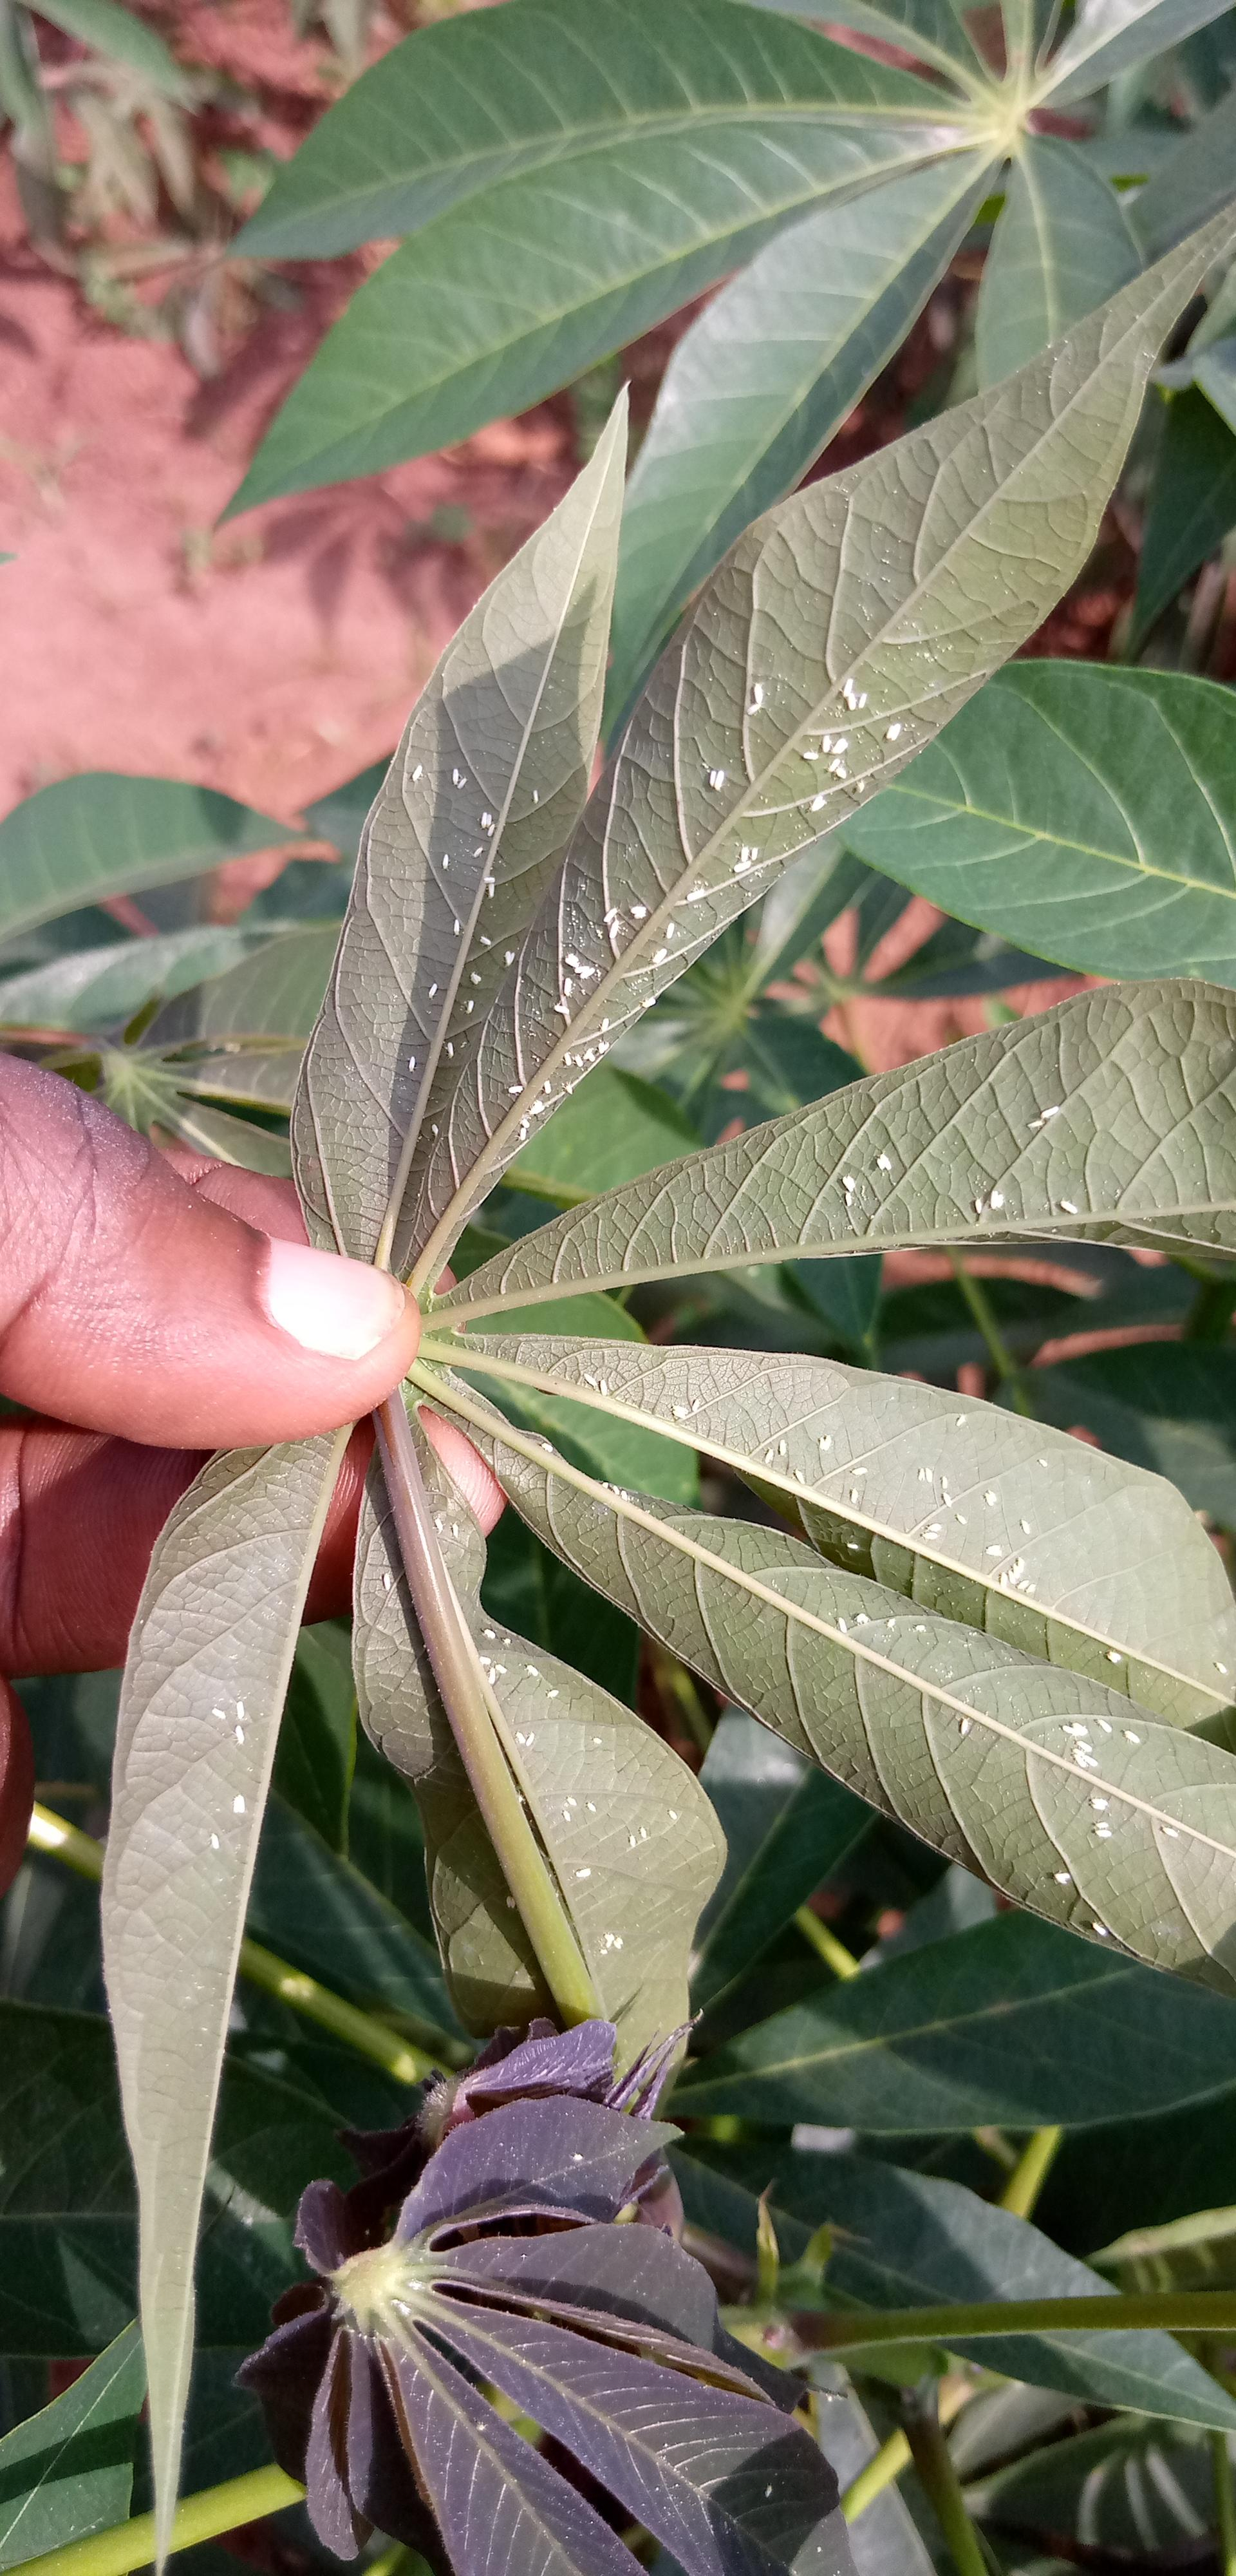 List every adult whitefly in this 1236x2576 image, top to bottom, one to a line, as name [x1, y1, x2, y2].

whitefly [841, 677, 854, 697]
whitefly [753, 682, 764, 704]
whitefly [857, 691, 868, 709]
whitefly [847, 692, 857, 711]
whitefly [746, 703, 763, 717]
whitefly [892, 723, 901, 741]
whitefly [885, 724, 894, 739]
whitefly [821, 734, 831, 755]
whitefly [832, 737, 846, 756]
whitefly [838, 742, 848, 755]
whitefly [801, 750, 819, 761]
whitefly [828, 758, 841, 772]
whitefly [409, 762, 425, 782]
whitefly [836, 766, 847, 780]
whitefly [451, 767, 459, 786]
whitefly [708, 769, 717, 788]
whitefly [714, 769, 726, 792]
whitefly [455, 776, 468, 791]
whitefly [855, 780, 868, 794]
whitefly [531, 789, 541, 806]
whitefly [812, 794, 825, 809]
whitefly [812, 799, 827, 813]
whitefly [480, 811, 488, 829]
whitefly [486, 813, 492, 829]
whitefly [486, 822, 496, 838]
whitefly [740, 845, 749, 862]
whitefly [473, 846, 483, 860]
whitefly [751, 846, 760, 862]
whitefly [441, 853, 451, 871]
whitefly [732, 860, 753, 874]
whitefly [482, 874, 497, 884]
whitefly [487, 883, 499, 900]
whitefly [686, 887, 707, 903]
whitefly [603, 905, 619, 923]
whitefly [629, 905, 648, 914]
whitefly [633, 913, 648, 920]
whitefly [452, 917, 461, 937]
whitefly [608, 918, 621, 940]
whitefly [663, 922, 677, 940]
whitefly [478, 935, 492, 947]
whitefly [651, 948, 669, 965]
whitefly [503, 949, 516, 969]
whitefly [568, 952, 580, 962]
whitefly [564, 957, 579, 968]
whitefly [574, 965, 590, 974]
whitefly [579, 967, 596, 980]
whitefly [470, 972, 482, 983]
whitefly [563, 976, 574, 998]
whitefly [470, 976, 478, 986]
whitefly [426, 981, 438, 1001]
whitefly [464, 996, 476, 1018]
whitefly [641, 996, 658, 1009]
whitefly [552, 1002, 572, 1014]
whitefly [599, 1017, 612, 1032]
whitefly [445, 1039, 456, 1059]
whitefly [598, 1041, 604, 1054]
whitefly [604, 1042, 611, 1052]
whitefly [583, 1047, 594, 1060]
whitefly [563, 1051, 573, 1067]
whitefly [588, 1052, 596, 1063]
whitefly [573, 1054, 584, 1068]
whitefly [407, 1056, 418, 1074]
whitefly [543, 1079, 552, 1095]
whitefly [564, 1083, 574, 1097]
whitefly [507, 1084, 525, 1095]
whitefly [530, 1100, 543, 1111]
whitefly [529, 1104, 546, 1115]
whitefly [1040, 1105, 1060, 1119]
whitefly [520, 1117, 530, 1128]
whitefly [1025, 1119, 1045, 1129]
whitefly [430, 1122, 440, 1137]
whitefly [519, 1127, 527, 1142]
whitefly [879, 1153, 893, 1171]
whitefly [876, 1157, 885, 1171]
whitefly [841, 1175, 854, 1191]
whitefly [847, 1175, 856, 1188]
whitefly [989, 1188, 997, 1211]
whitefly [844, 1191, 853, 1207]
whitefly [997, 1193, 1004, 1209]
whitefly [974, 1198, 983, 1216]
whitefly [1058, 1198, 1080, 1215]
whitefly [583, 1371, 598, 1388]
whitefly [599, 1378, 609, 1397]
whitefly [691, 1397, 702, 1412]
whitefly [672, 1405, 689, 1415]
whitefly [671, 1410, 687, 1419]
whitefly [953, 1412, 968, 1427]
whitefly [818, 1435, 825, 1451]
whitefly [825, 1435, 833, 1451]
whitefly [777, 1437, 788, 1457]
whitefly [539, 1441, 555, 1454]
whitefly [763, 1448, 775, 1464]
whitefly [1037, 1457, 1049, 1469]
whitefly [850, 1463, 870, 1476]
whitefly [917, 1465, 926, 1482]
whitefly [925, 1466, 934, 1484]
whitefly [794, 1469, 807, 1484]
whitefly [941, 1474, 949, 1490]
whitefly [601, 1481, 609, 1490]
whitefly [612, 1484, 620, 1496]
whitefly [848, 1485, 860, 1505]
whitefly [621, 1489, 629, 1502]
whitefly [988, 1490, 998, 1502]
whitefly [942, 1491, 954, 1508]
whitefly [984, 1492, 995, 1507]
whitefly [956, 1512, 968, 1526]
whitefly [433, 1515, 445, 1534]
whitefly [1020, 1519, 1032, 1535]
whitefly [451, 1522, 461, 1539]
whitefly [926, 1522, 942, 1531]
whitefly [921, 1531, 939, 1541]
whitefly [844, 1541, 859, 1551]
whitefly [984, 1544, 1001, 1551]
whitefly [984, 1550, 1005, 1558]
whitefly [1018, 1555, 1027, 1575]
whitefly [1013, 1562, 1022, 1579]
whitefly [1007, 1568, 1016, 1585]
whitefly [1000, 1569, 1007, 1589]
whitefly [382, 1571, 392, 1593]
whitefly [1017, 1579, 1031, 1590]
whitefly [1025, 1582, 1038, 1595]
whitefly [855, 1613, 866, 1623]
whitefly [863, 1615, 869, 1624]
whitefly [837, 1615, 849, 1634]
whitefly [884, 1616, 899, 1628]
whitefly [913, 1622, 927, 1633]
whitefly [482, 1627, 496, 1640]
whitefly [502, 1636, 514, 1647]
whitefly [1109, 1651, 1121, 1662]
whitefly [1106, 1654, 1118, 1664]
whitefly [478, 1654, 492, 1665]
whitefly [1214, 1660, 1229, 1676]
whitefly [495, 1663, 509, 1674]
whitefly [525, 1663, 539, 1678]
whitefly [487, 1666, 496, 1685]
whitefly [546, 1687, 561, 1699]
whitefly [235, 1698, 249, 1720]
whitefly [211, 1706, 227, 1721]
whitefly [958, 1716, 972, 1738]
whitefly [1096, 1718, 1114, 1734]
whitefly [1071, 1721, 1089, 1737]
whitefly [232, 1723, 248, 1749]
whitefly [1060, 1724, 1080, 1736]
whitefly [1123, 1728, 1141, 1745]
whitefly [514, 1730, 526, 1745]
whitefly [525, 1732, 536, 1747]
whitefly [592, 1736, 604, 1746]
whitefly [1076, 1740, 1094, 1754]
whitefly [1073, 1747, 1084, 1756]
whitefly [1074, 1752, 1087, 1768]
whitefly [1082, 1754, 1100, 1768]
whitefly [238, 1792, 248, 1816]
whitefly [518, 1794, 524, 1804]
whitefly [231, 1794, 239, 1815]
whitefly [565, 1796, 579, 1807]
whitefly [1091, 1797, 1109, 1806]
whitefly [585, 1801, 598, 1813]
whitefly [1089, 1803, 1106, 1810]
whitefly [667, 1807, 679, 1821]
whitefly [561, 1809, 573, 1823]
whitefly [1092, 1820, 1112, 1830]
whitefly [1161, 1824, 1181, 1840]
whitefly [638, 1826, 650, 1840]
whitefly [1094, 1829, 1113, 1839]
whitefly [208, 1831, 223, 1853]
whitefly [628, 1833, 637, 1850]
whitefly [574, 1866, 592, 1877]
whitefly [1053, 1871, 1072, 1879]
whitefly [1056, 1877, 1069, 1885]
whitefly [506, 1894, 511, 1909]
whitefly [511, 1897, 518, 1910]
whitefly [1091, 1922, 1107, 1937]
whitefly [603, 1933, 615, 1941]
whitefly [616, 1937, 625, 1945]
whitefly [605, 1940, 614, 1948]
whitefly [613, 1940, 621, 1950]
whitefly [598, 1948, 610, 1955]